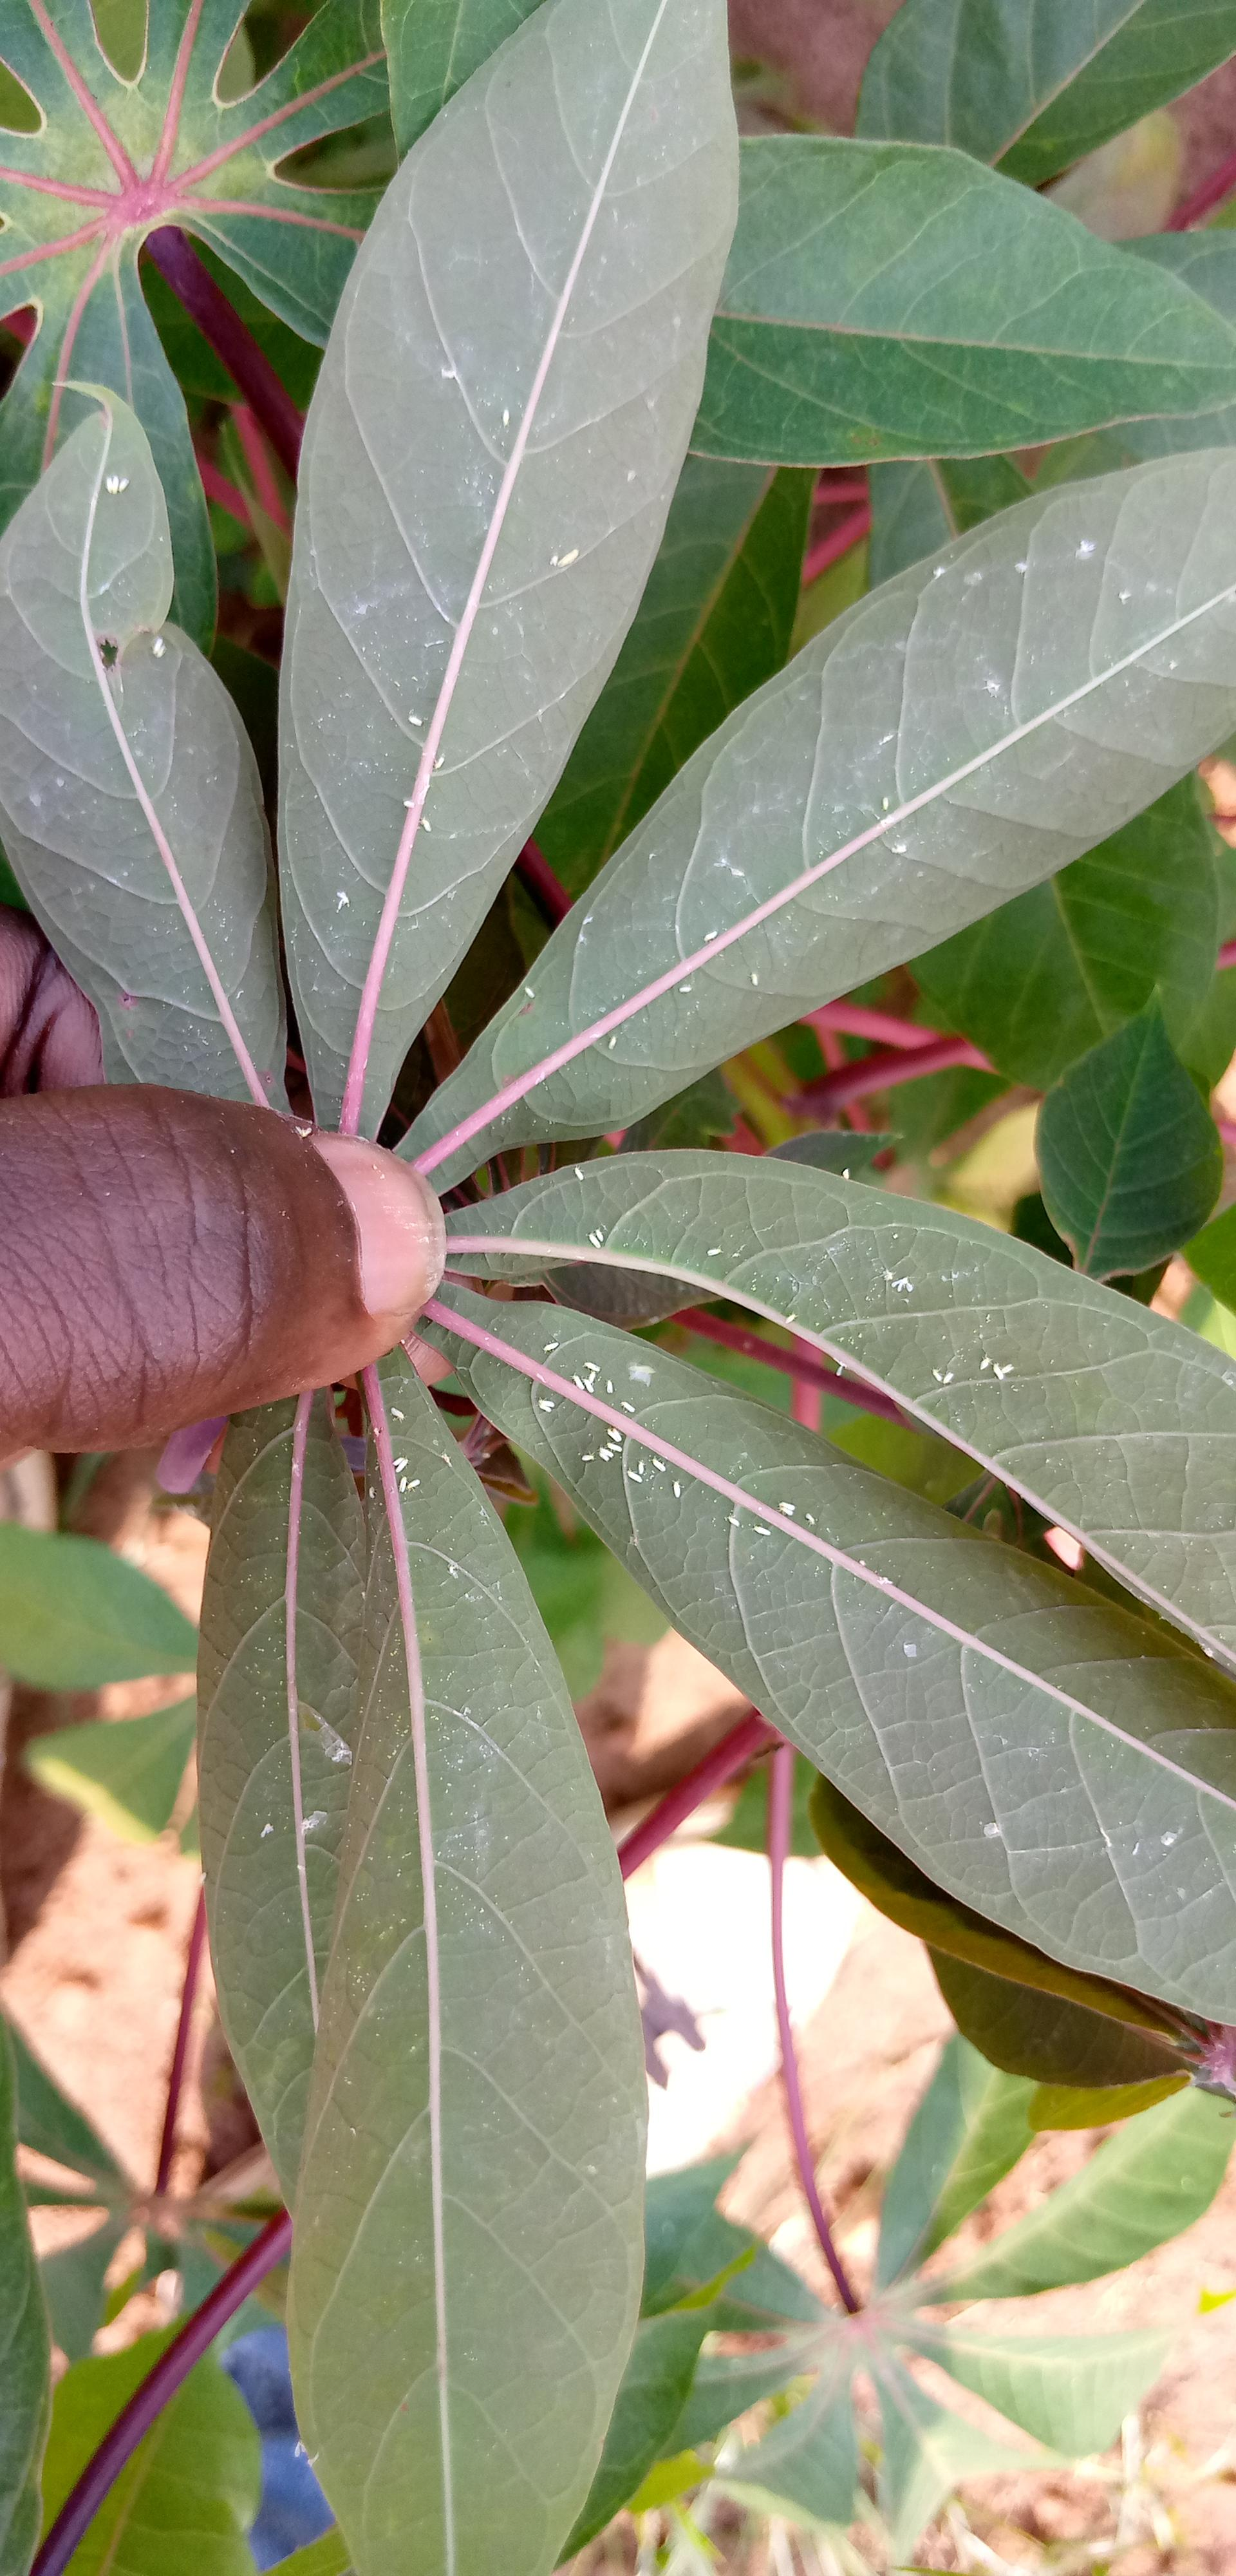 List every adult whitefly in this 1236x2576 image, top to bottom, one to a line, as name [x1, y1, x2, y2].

whitefly [438, 365, 460, 383]
whitefly [500, 407, 511, 430]
whitefly [104, 473, 119, 497]
whitefly [117, 475, 130, 498]
whitefly [548, 547, 581, 569]
whitefly [151, 637, 167, 660]
whitefly [406, 714, 424, 728]
whitefly [431, 753, 447, 770]
whitefly [880, 793, 890, 815]
whitefly [401, 797, 417, 811]
whitefly [417, 816, 435, 831]
whitefly [888, 841, 910, 858]
whitefly [330, 888, 351, 914]
whitefly [700, 929, 720, 942]
whitefly [747, 970, 760, 985]
whitefly [675, 983, 695, 994]
whitefly [523, 985, 539, 1002]
whitefly [606, 1034, 617, 1046]
whitefly [572, 1166, 585, 1182]
whitefly [840, 1166, 852, 1183]
whitefly [586, 1227, 603, 1247]
whitefly [706, 1246, 723, 1260]
whitefly [888, 1274, 913, 1292]
whitefly [781, 1312, 798, 1326]
whitefly [541, 1339, 558, 1354]
whitefly [977, 1356, 991, 1370]
whitefly [581, 1359, 603, 1373]
whitefly [989, 1359, 1017, 1382]
whitefly [929, 1366, 942, 1381]
whitefly [603, 1376, 615, 1396]
whitefly [535, 1397, 555, 1413]
whitefly [619, 1398, 635, 1414]
whitefly [388, 1405, 406, 1419]
whitefly [604, 1426, 624, 1443]
whitefly [605, 1442, 624, 1454]
whitefly [581, 1452, 595, 1462]
whitefly [389, 1455, 407, 1472]
whitefly [650, 1457, 669, 1471]
whitefly [624, 1468, 641, 1481]
whitefly [403, 1478, 422, 1490]
whitefly [671, 1479, 684, 1502]
whitefly [364, 1484, 377, 1502]
whitefly [775, 1500, 798, 1518]
whitefly [803, 1511, 816, 1525]
whitefly [724, 1513, 740, 1527]
whitefly [751, 1521, 773, 1539]
whitefly [259, 1821, 275, 1842]